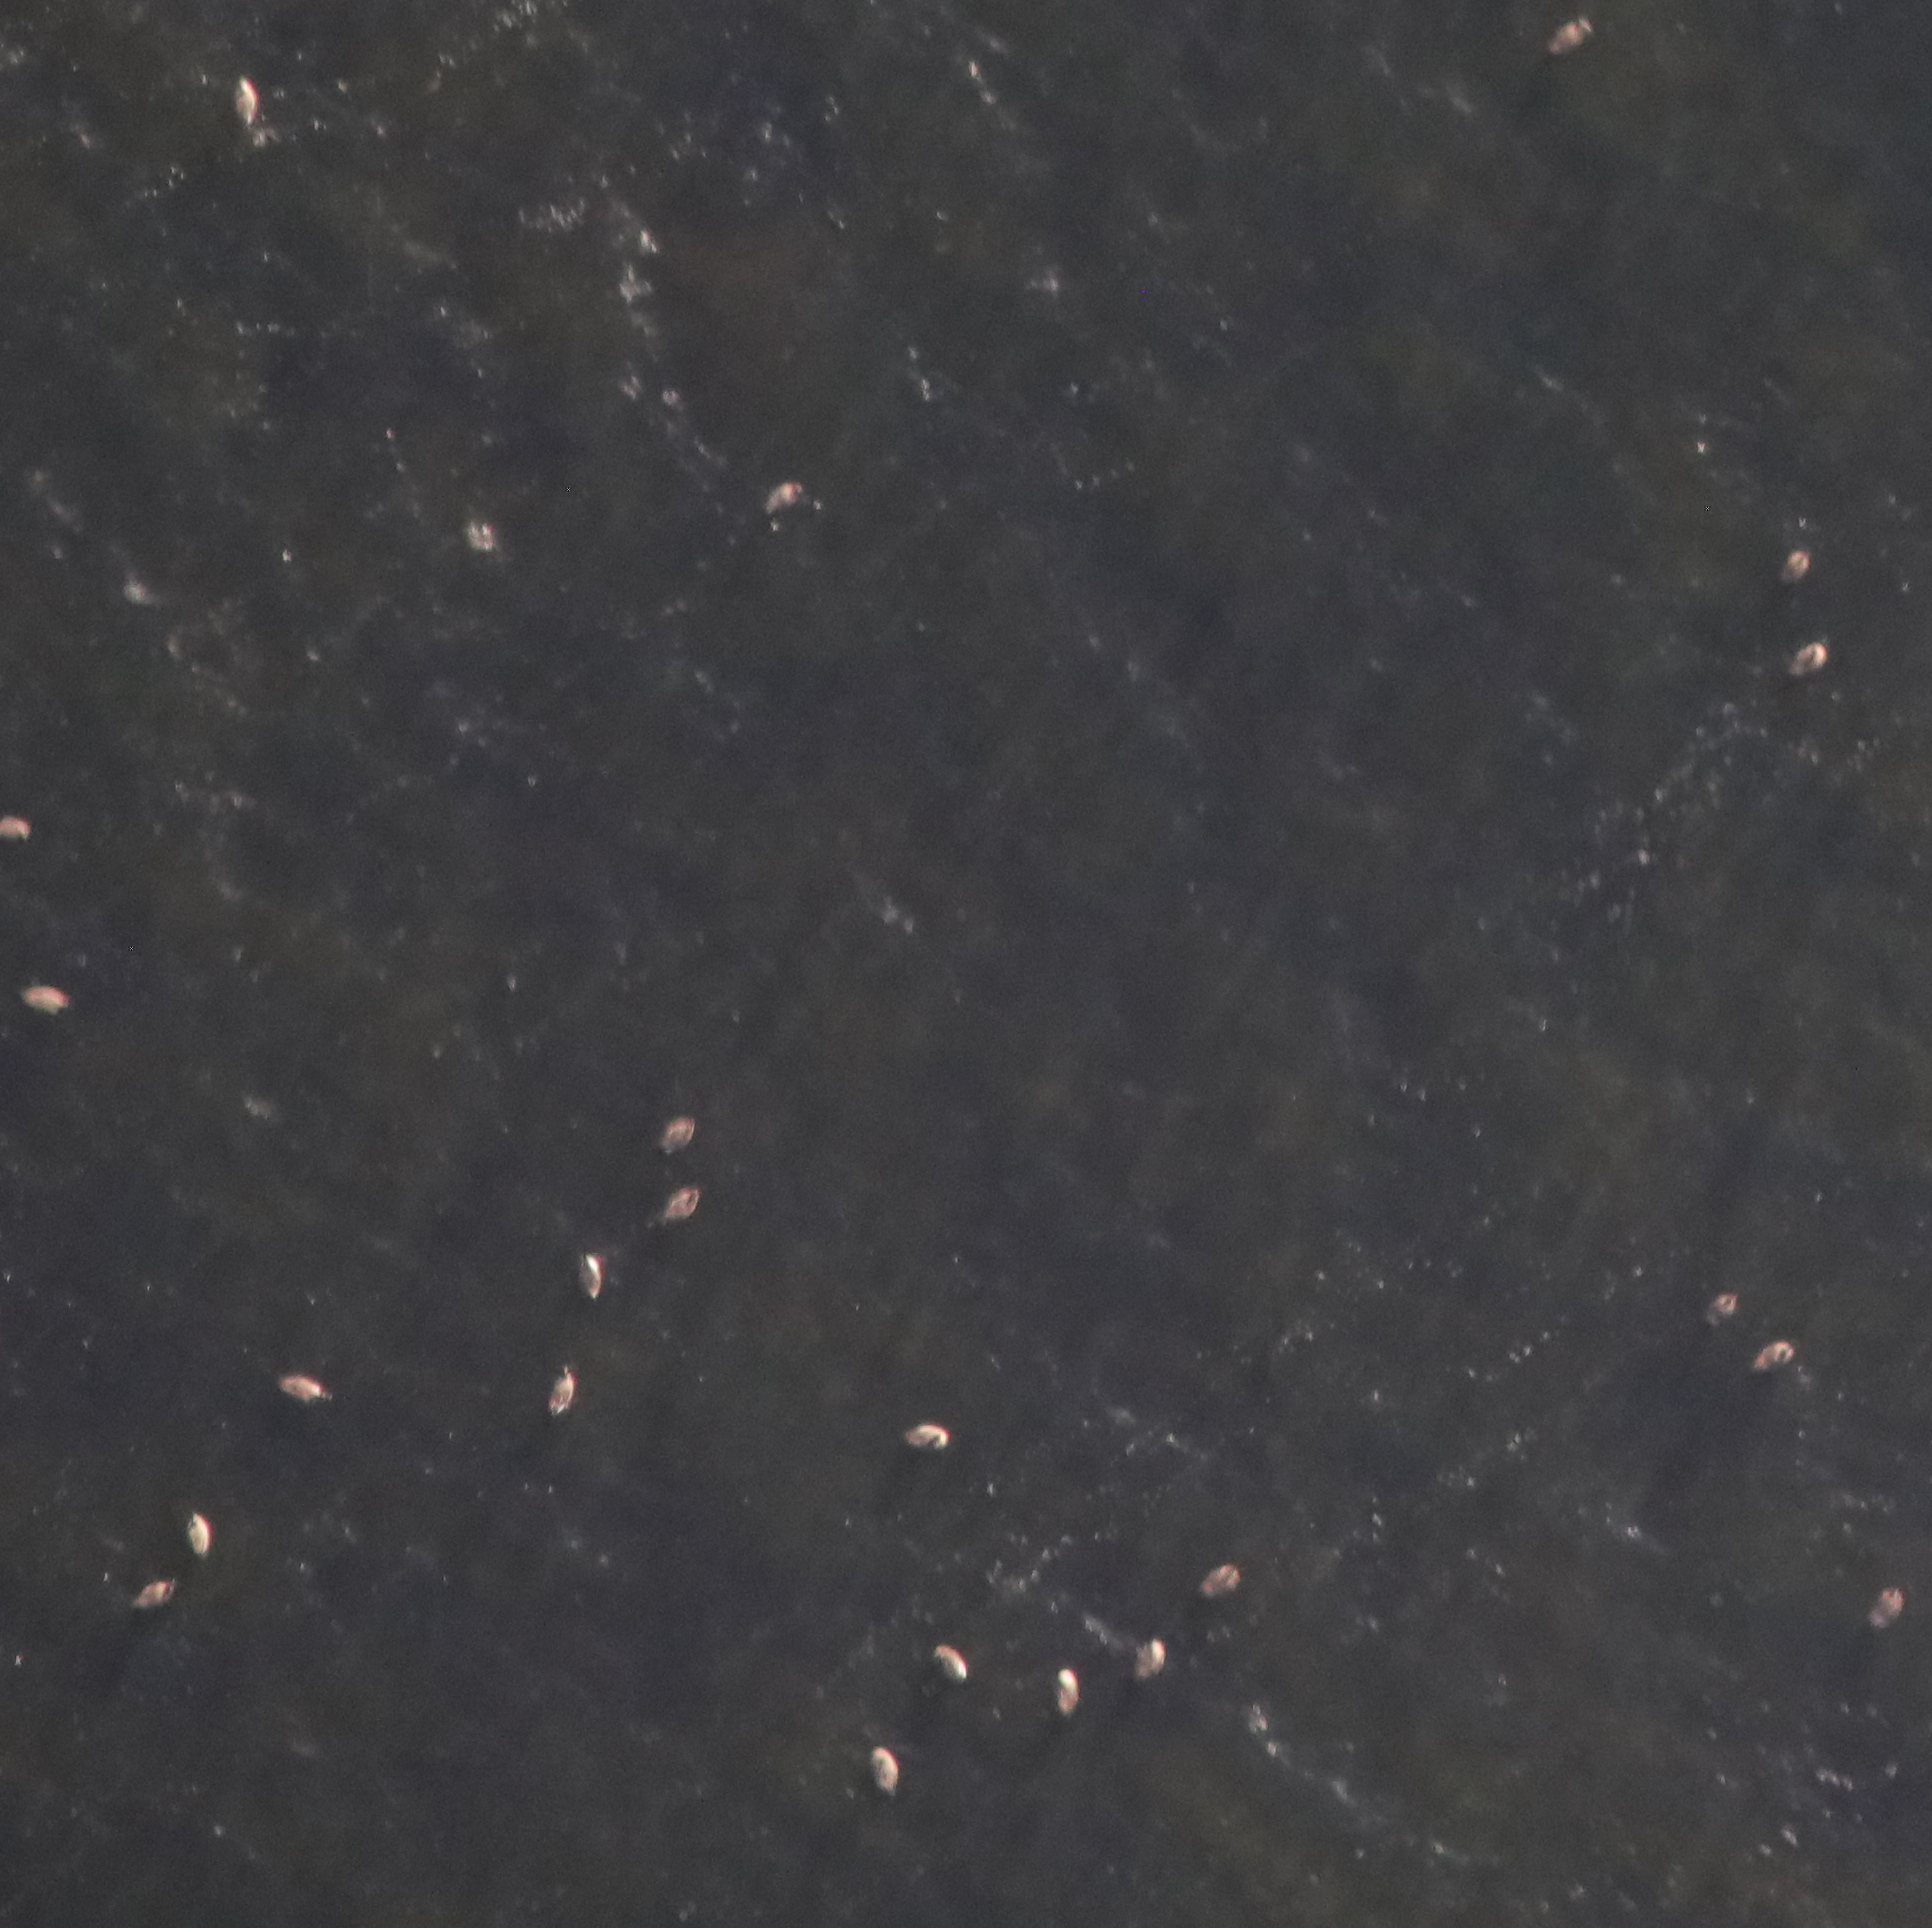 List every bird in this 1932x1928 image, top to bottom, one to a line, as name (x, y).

Canada goose (1567, 39)
Canada goose (243, 98)
Canada goose (779, 494)
Canada goose (1797, 566)
Canada goose (1812, 656)
Canada goose (18, 832)
Canada goose (50, 997)
Canada goose (678, 1134)
Canada goose (683, 1207)
Canada goose (590, 1277)
Canada goose (1721, 1309)
Canada goose (1774, 1356)
Canada goose (308, 1391)
Canada goose (560, 1393)
Canada goose (925, 1441)
Canada goose (196, 1535)
Canada goose (1219, 1583)
Canada goose (157, 1595)
Canada goose (1883, 1600)
Canada goose (1149, 1658)
Canada goose (951, 1662)
Canada goose (1069, 1695)
Canada goose (884, 1771)